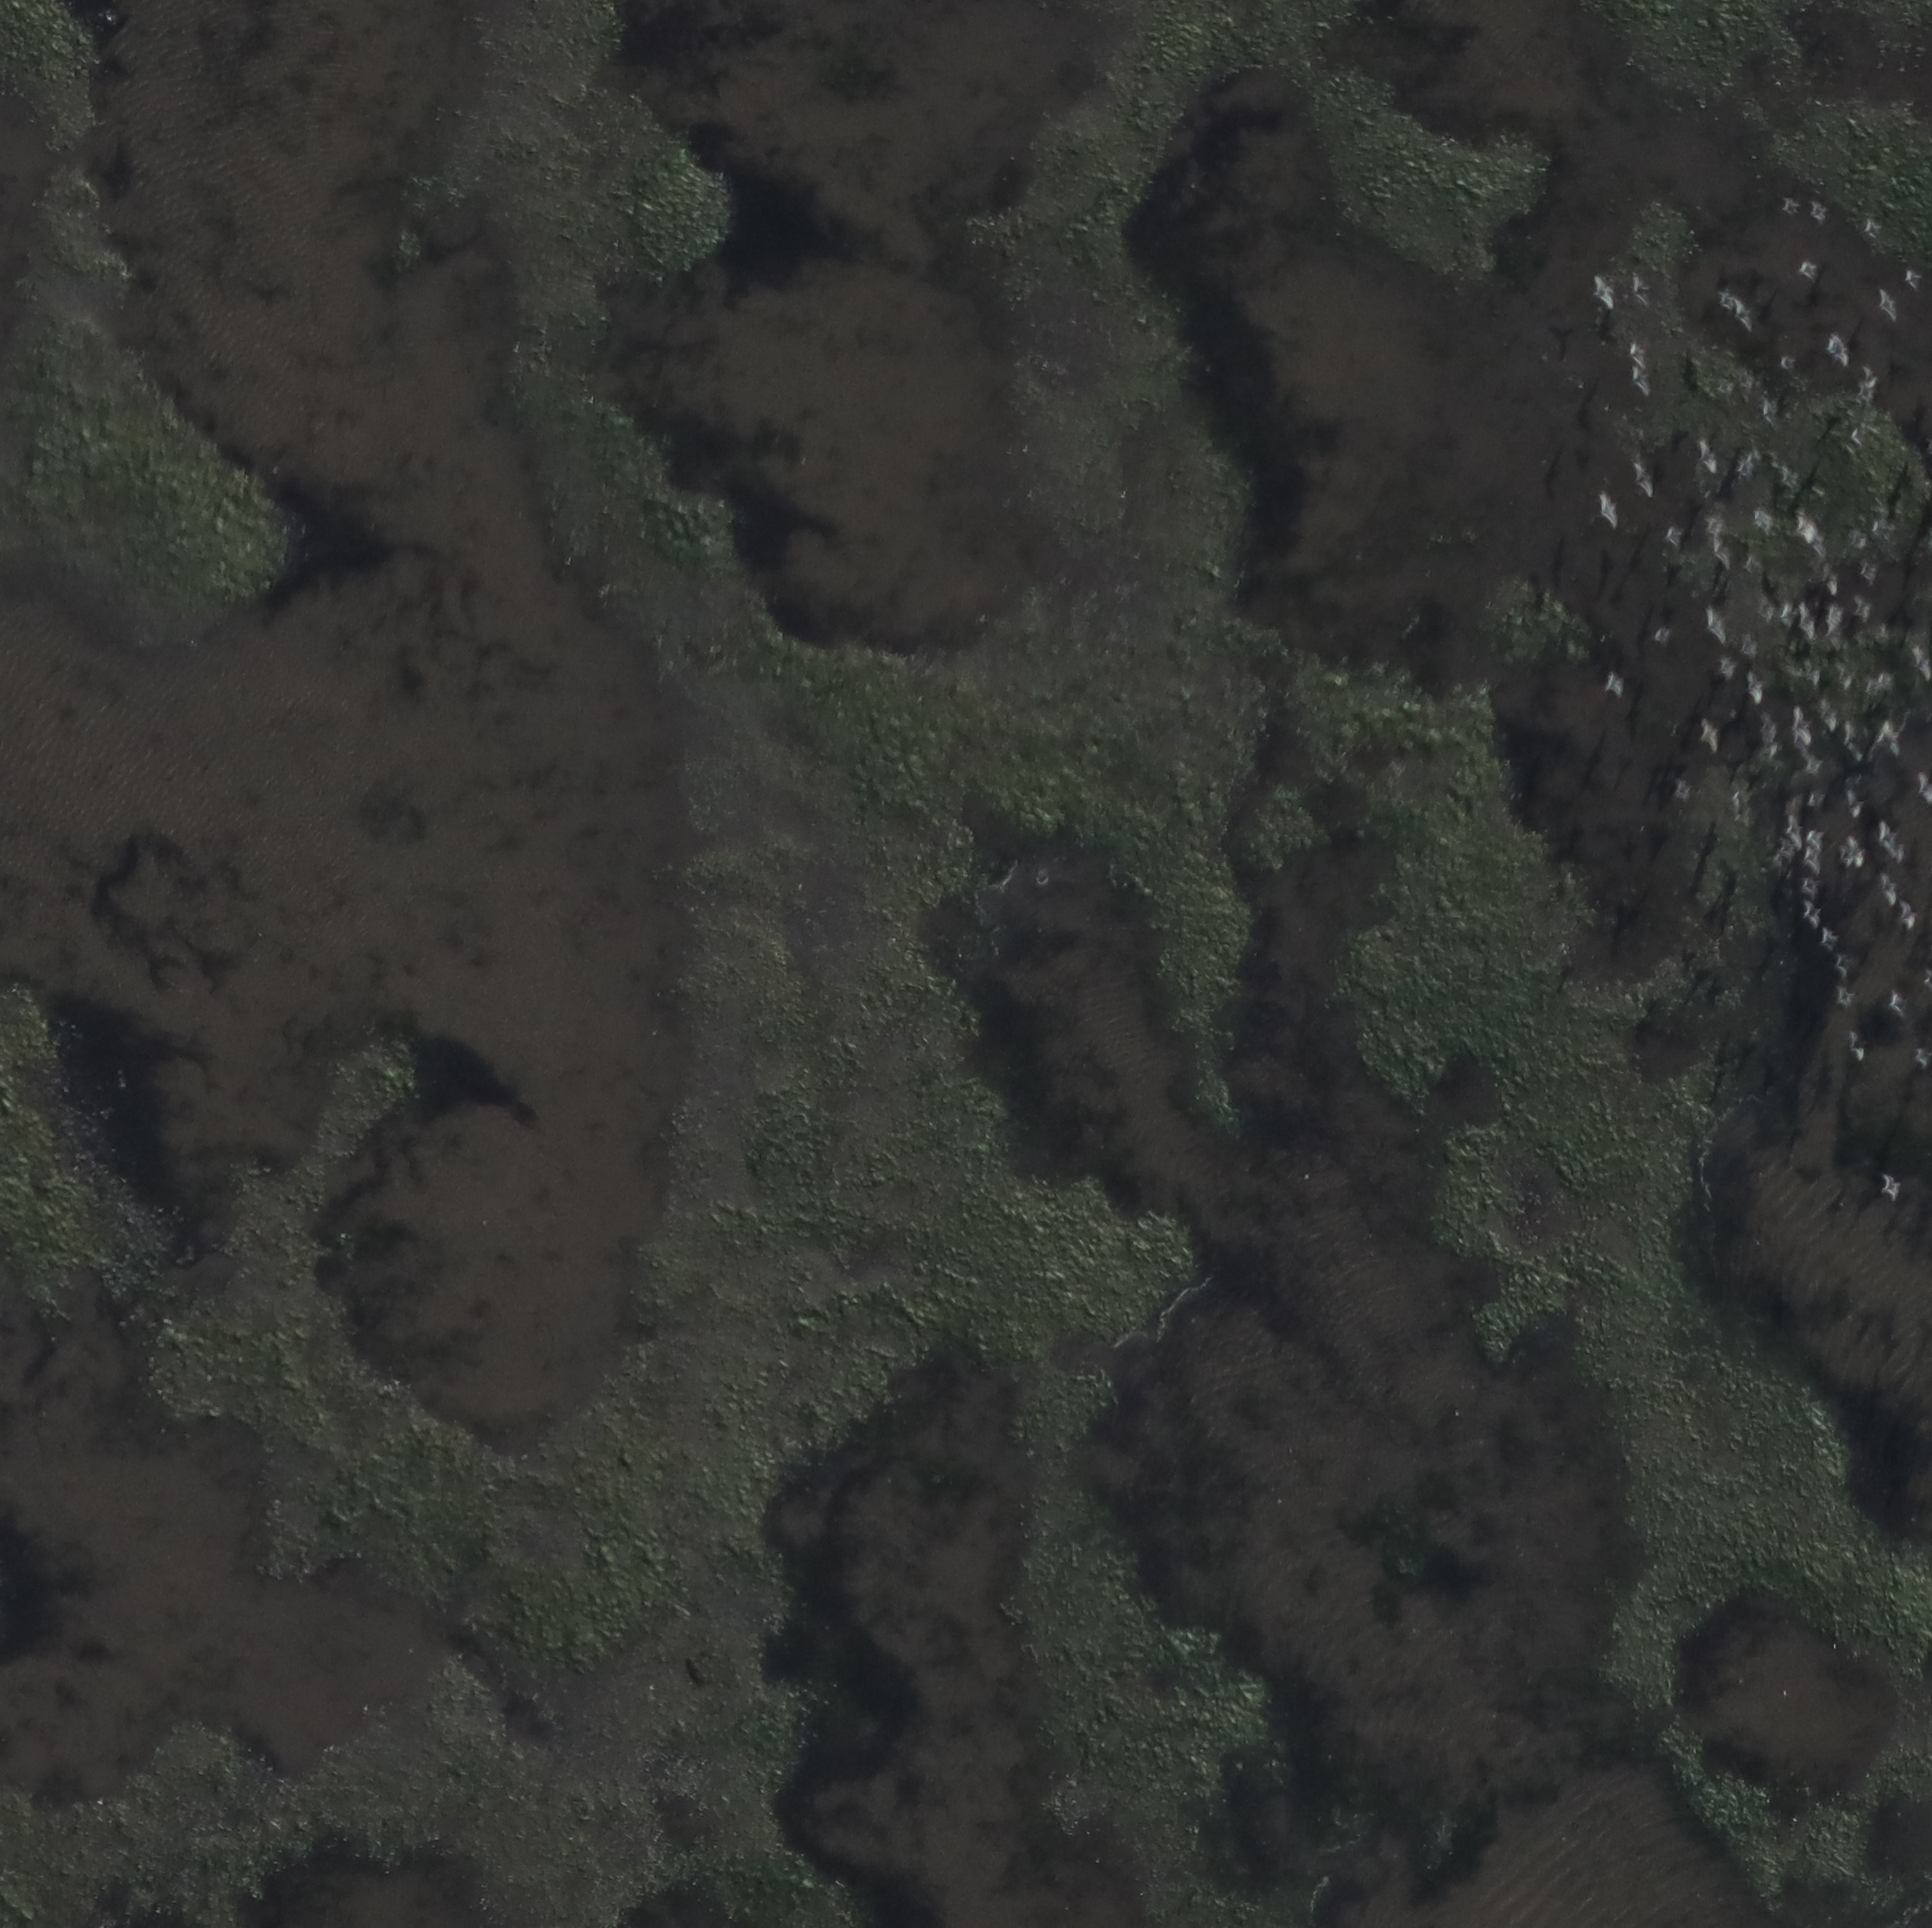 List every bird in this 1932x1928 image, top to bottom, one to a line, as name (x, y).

other bird (1793, 208)
other bird (1818, 208)
other bird (1874, 230)
other bird (1805, 269)
other bird (1911, 276)
other bird (1639, 289)
other bird (1604, 293)
other bird (1722, 298)
other bird (1889, 304)
other bird (1739, 316)
other bird (1838, 349)
other bird (1637, 353)
other bird (1789, 362)
other bird (1868, 377)
other bird (1640, 379)
other bird (1865, 396)
other bird (1769, 413)
other bird (1860, 435)
other bird (1706, 457)
other bird (1744, 467)
other bird (1645, 478)
other bird (1791, 479)
other bird (1607, 507)
other bird (1760, 519)
other bird (1716, 525)
other bird (1883, 528)
other bird (1806, 530)
other bird (1675, 538)
other bird (1817, 539)
other bird (1860, 540)
other bird (1722, 554)
other bird (1750, 566)
other bird (1872, 573)
other bird (1834, 582)
other bird (1863, 608)
other bird (1762, 611)
other bird (1832, 612)
other bird (1790, 613)
other bird (1714, 620)
other bird (1808, 623)
other bird (1663, 634)
other bird (1836, 635)
other bird (1746, 648)
other bird (1926, 662)
other bird (1725, 671)
other bird (1811, 671)
other bird (1847, 678)
other bird (1884, 682)
other bird (1613, 685)
other bird (1871, 686)
other bird (1755, 687)
other bird (1829, 717)
other bird (1804, 724)
other bird (1769, 729)
other bird (1712, 735)
other bird (1890, 735)
other bird (1851, 741)
other bird (1771, 745)
other bird (1816, 765)
other bird (1680, 790)
other bird (1930, 790)
other bird (1818, 797)
other bird (1855, 804)
other bird (1746, 809)
other bird (1795, 831)
other bird (1815, 834)
other bird (1881, 834)
other bird (1787, 846)
other bird (1900, 853)
other bird (1858, 854)
other bird (1809, 856)
other bird (1847, 856)
other bird (1811, 883)
other bird (1888, 889)
other bird (1908, 913)
other bird (1811, 914)
other bird (1833, 939)
other bird (1840, 960)
other bird (1929, 984)
other bird (1843, 992)
other bird (1893, 1005)
other bird (1857, 1044)
other bird (1923, 1057)
other bird (1893, 1185)